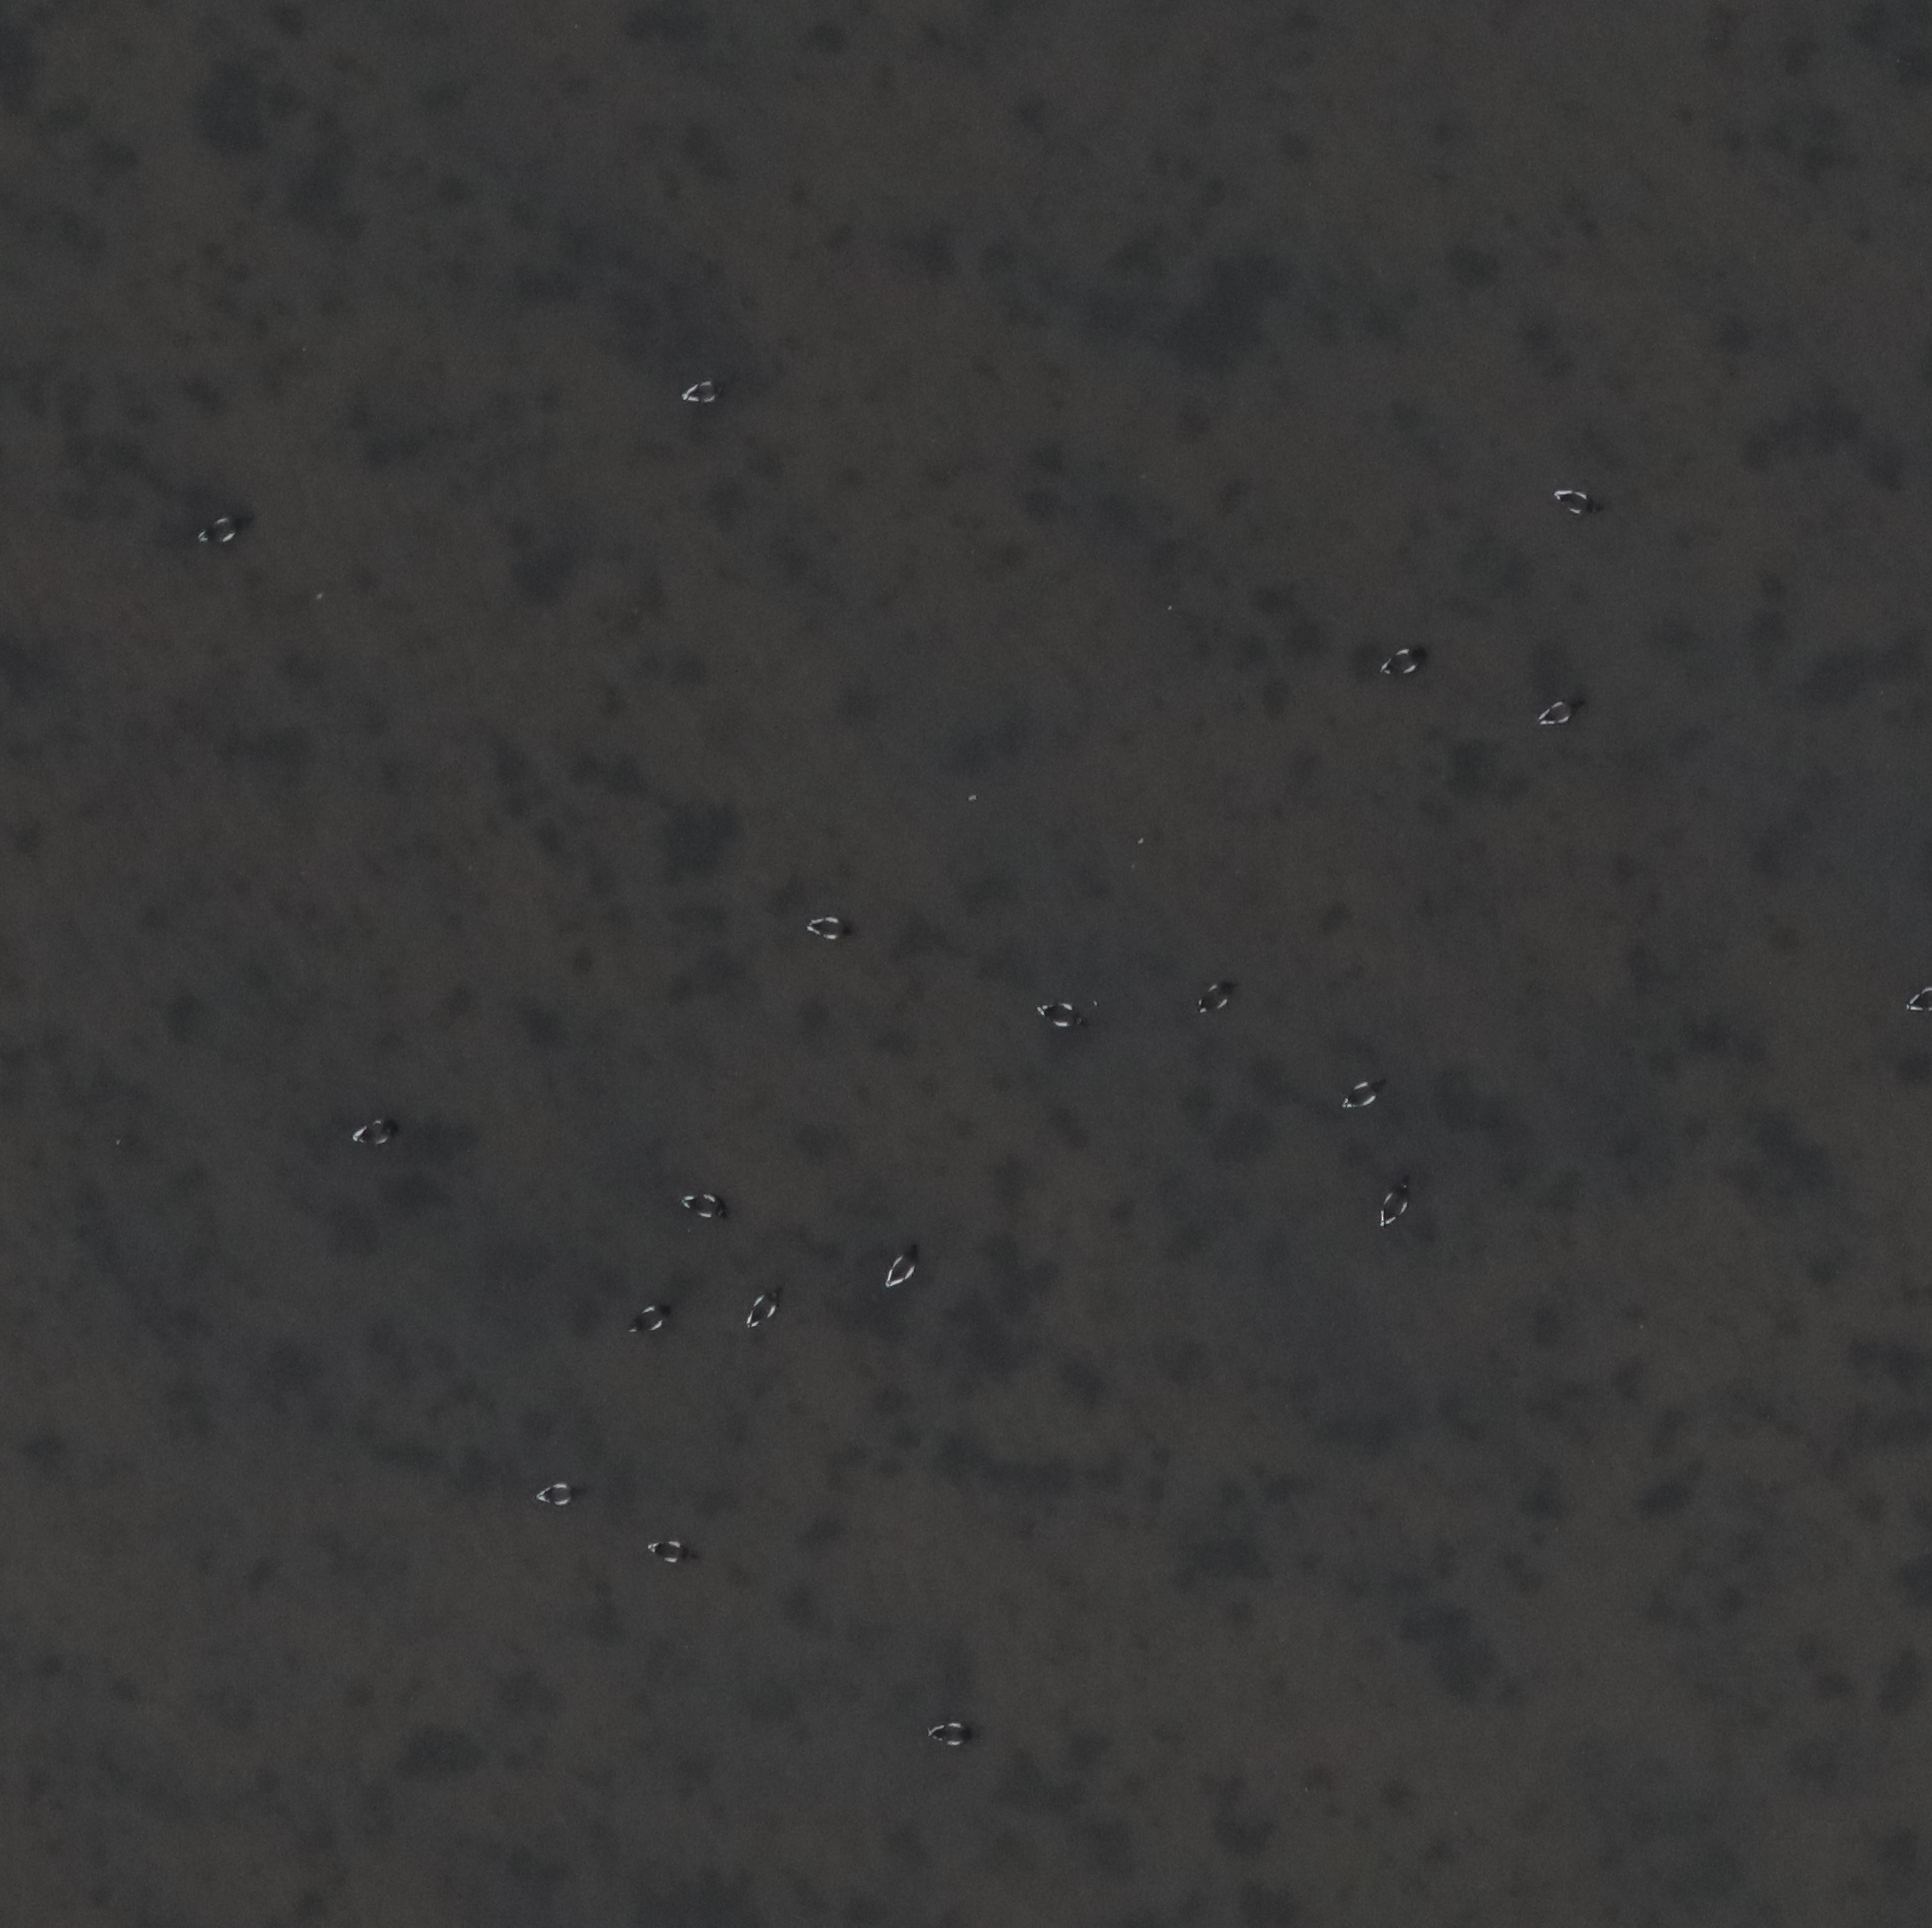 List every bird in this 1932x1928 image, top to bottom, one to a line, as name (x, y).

brant (702, 392)
brant (1577, 502)
brant (222, 530)
brant (1403, 662)
brant (1561, 711)
brant (829, 927)
brant (1216, 997)
brant (1928, 997)
brant (1060, 1013)
brant (1363, 1094)
brant (376, 1132)
brant (705, 1205)
brant (1394, 1205)
brant (901, 1267)
brant (761, 1308)
brant (649, 1315)
brant (558, 1495)
brant (671, 1552)
brant (951, 1733)